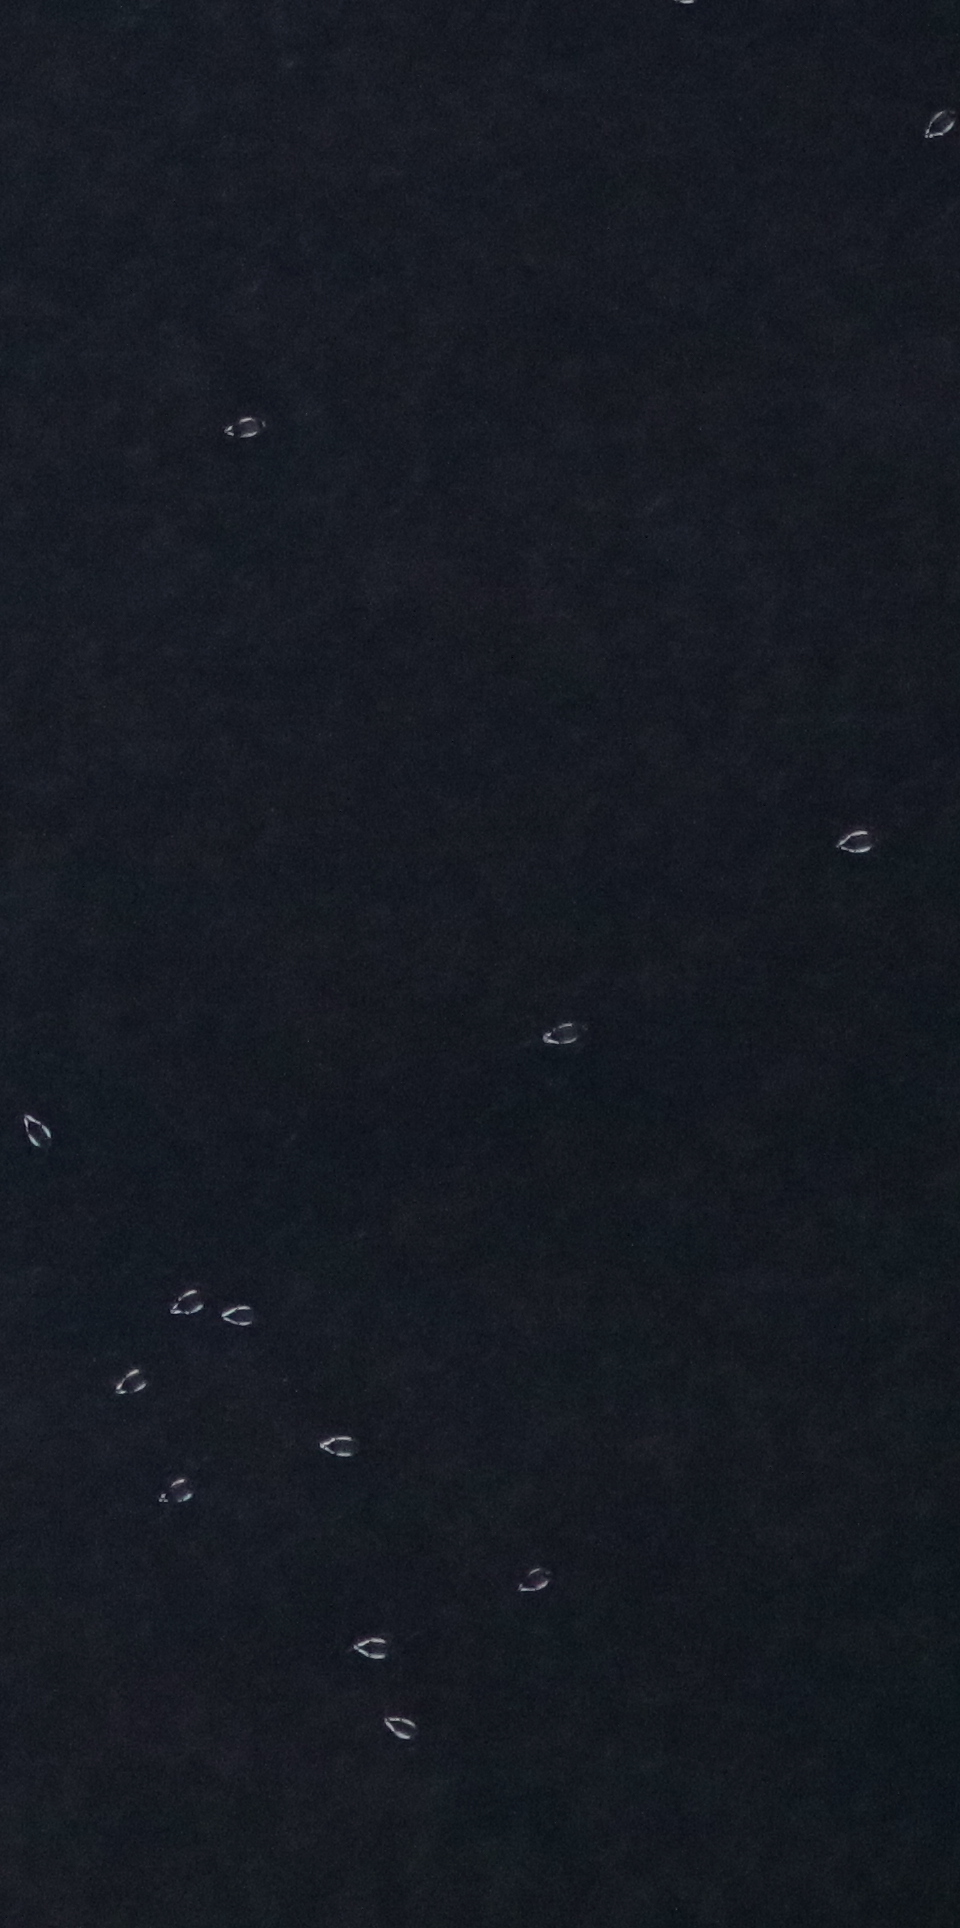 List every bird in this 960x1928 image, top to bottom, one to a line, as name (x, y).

brant (939, 122)
brant (246, 426)
brant (858, 840)
brant (566, 1033)
brant (37, 1133)
brant (188, 1302)
brant (240, 1315)
brant (132, 1381)
brant (342, 1446)
brant (177, 1492)
brant (535, 1579)
brant (375, 1647)
brant (401, 1727)